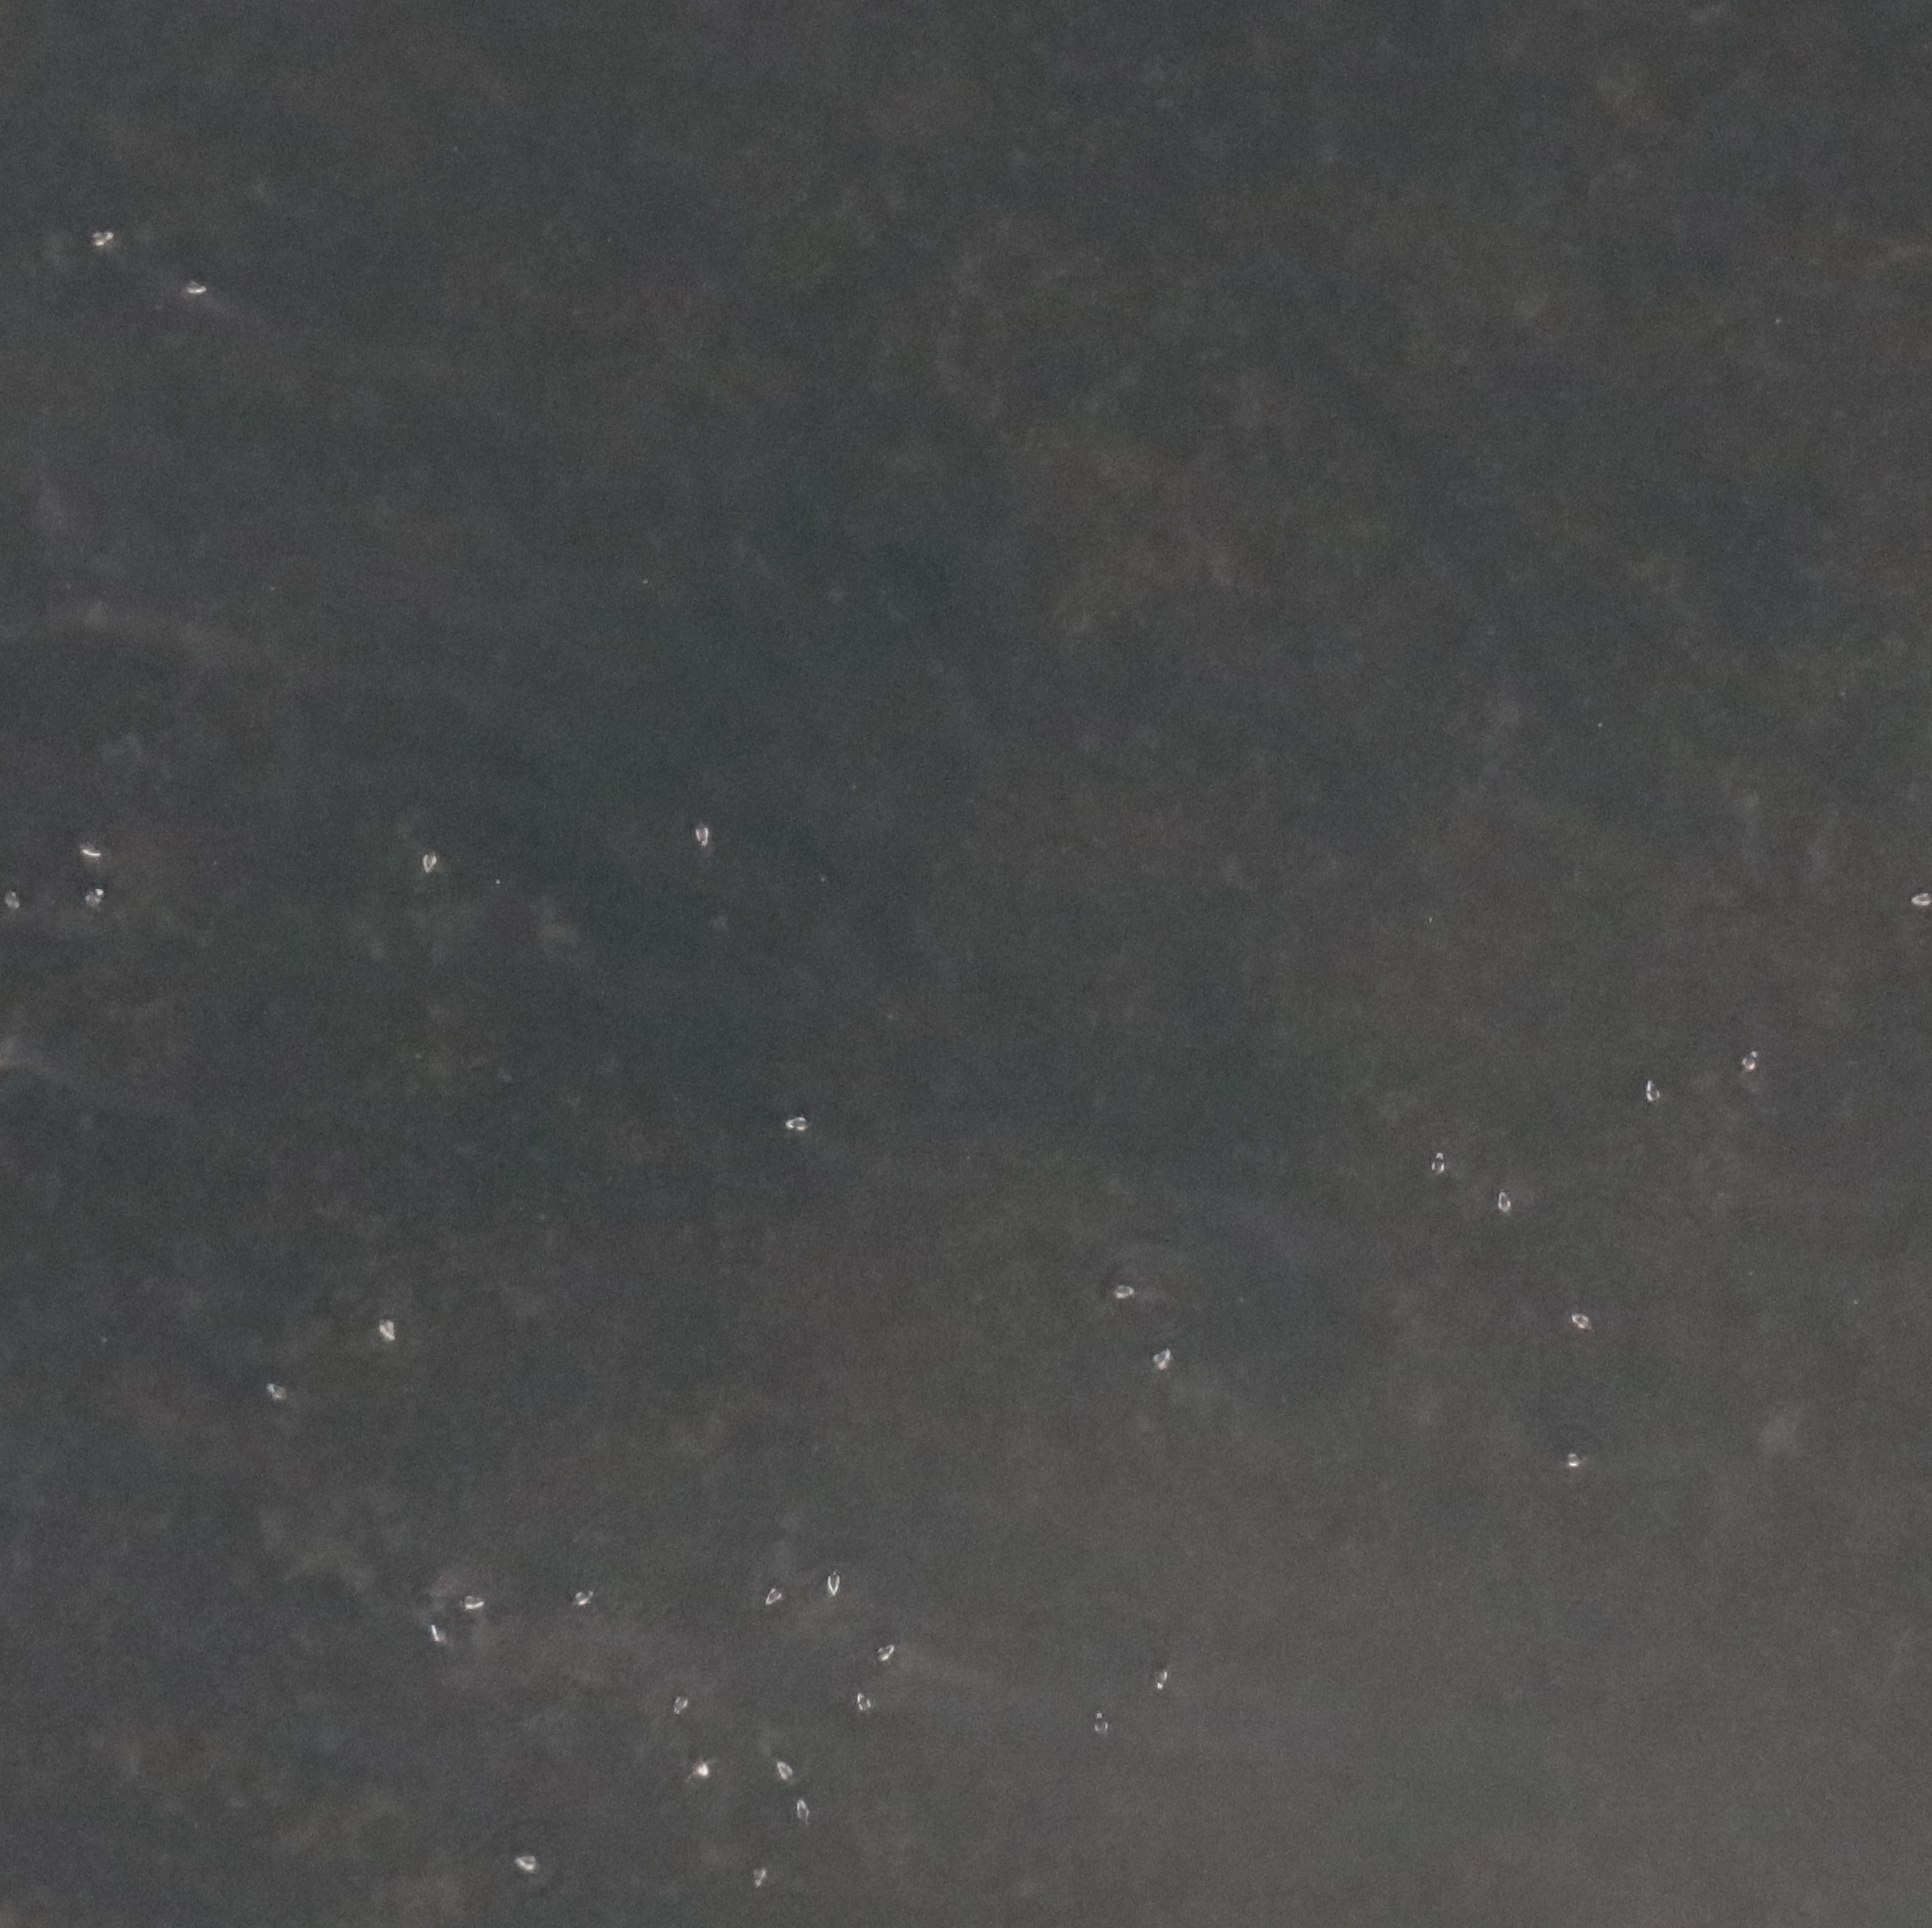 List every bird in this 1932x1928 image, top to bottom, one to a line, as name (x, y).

brant (102, 238)
brant (196, 287)
brant (702, 835)
brant (90, 847)
brant (429, 862)
brant (1923, 897)
brant (95, 898)
brant (11, 901)
brant (1750, 1061)
brant (1653, 1095)
brant (798, 1123)
brant (1439, 1164)
brant (1501, 1201)
brant (1123, 1292)
brant (1582, 1322)
brant (393, 1327)
brant (1159, 1357)
brant (273, 1392)
brant (1574, 1460)
brant (833, 1583)
brant (773, 1597)
brant (581, 1598)
brant (473, 1603)
brant (439, 1635)
brant (884, 1653)
brant (1161, 1680)
brant (681, 1703)
brant (863, 1703)
brant (1099, 1725)
brant (702, 1766)
brant (788, 1771)
brant (802, 1813)
brant (527, 1862)
brant (758, 1876)